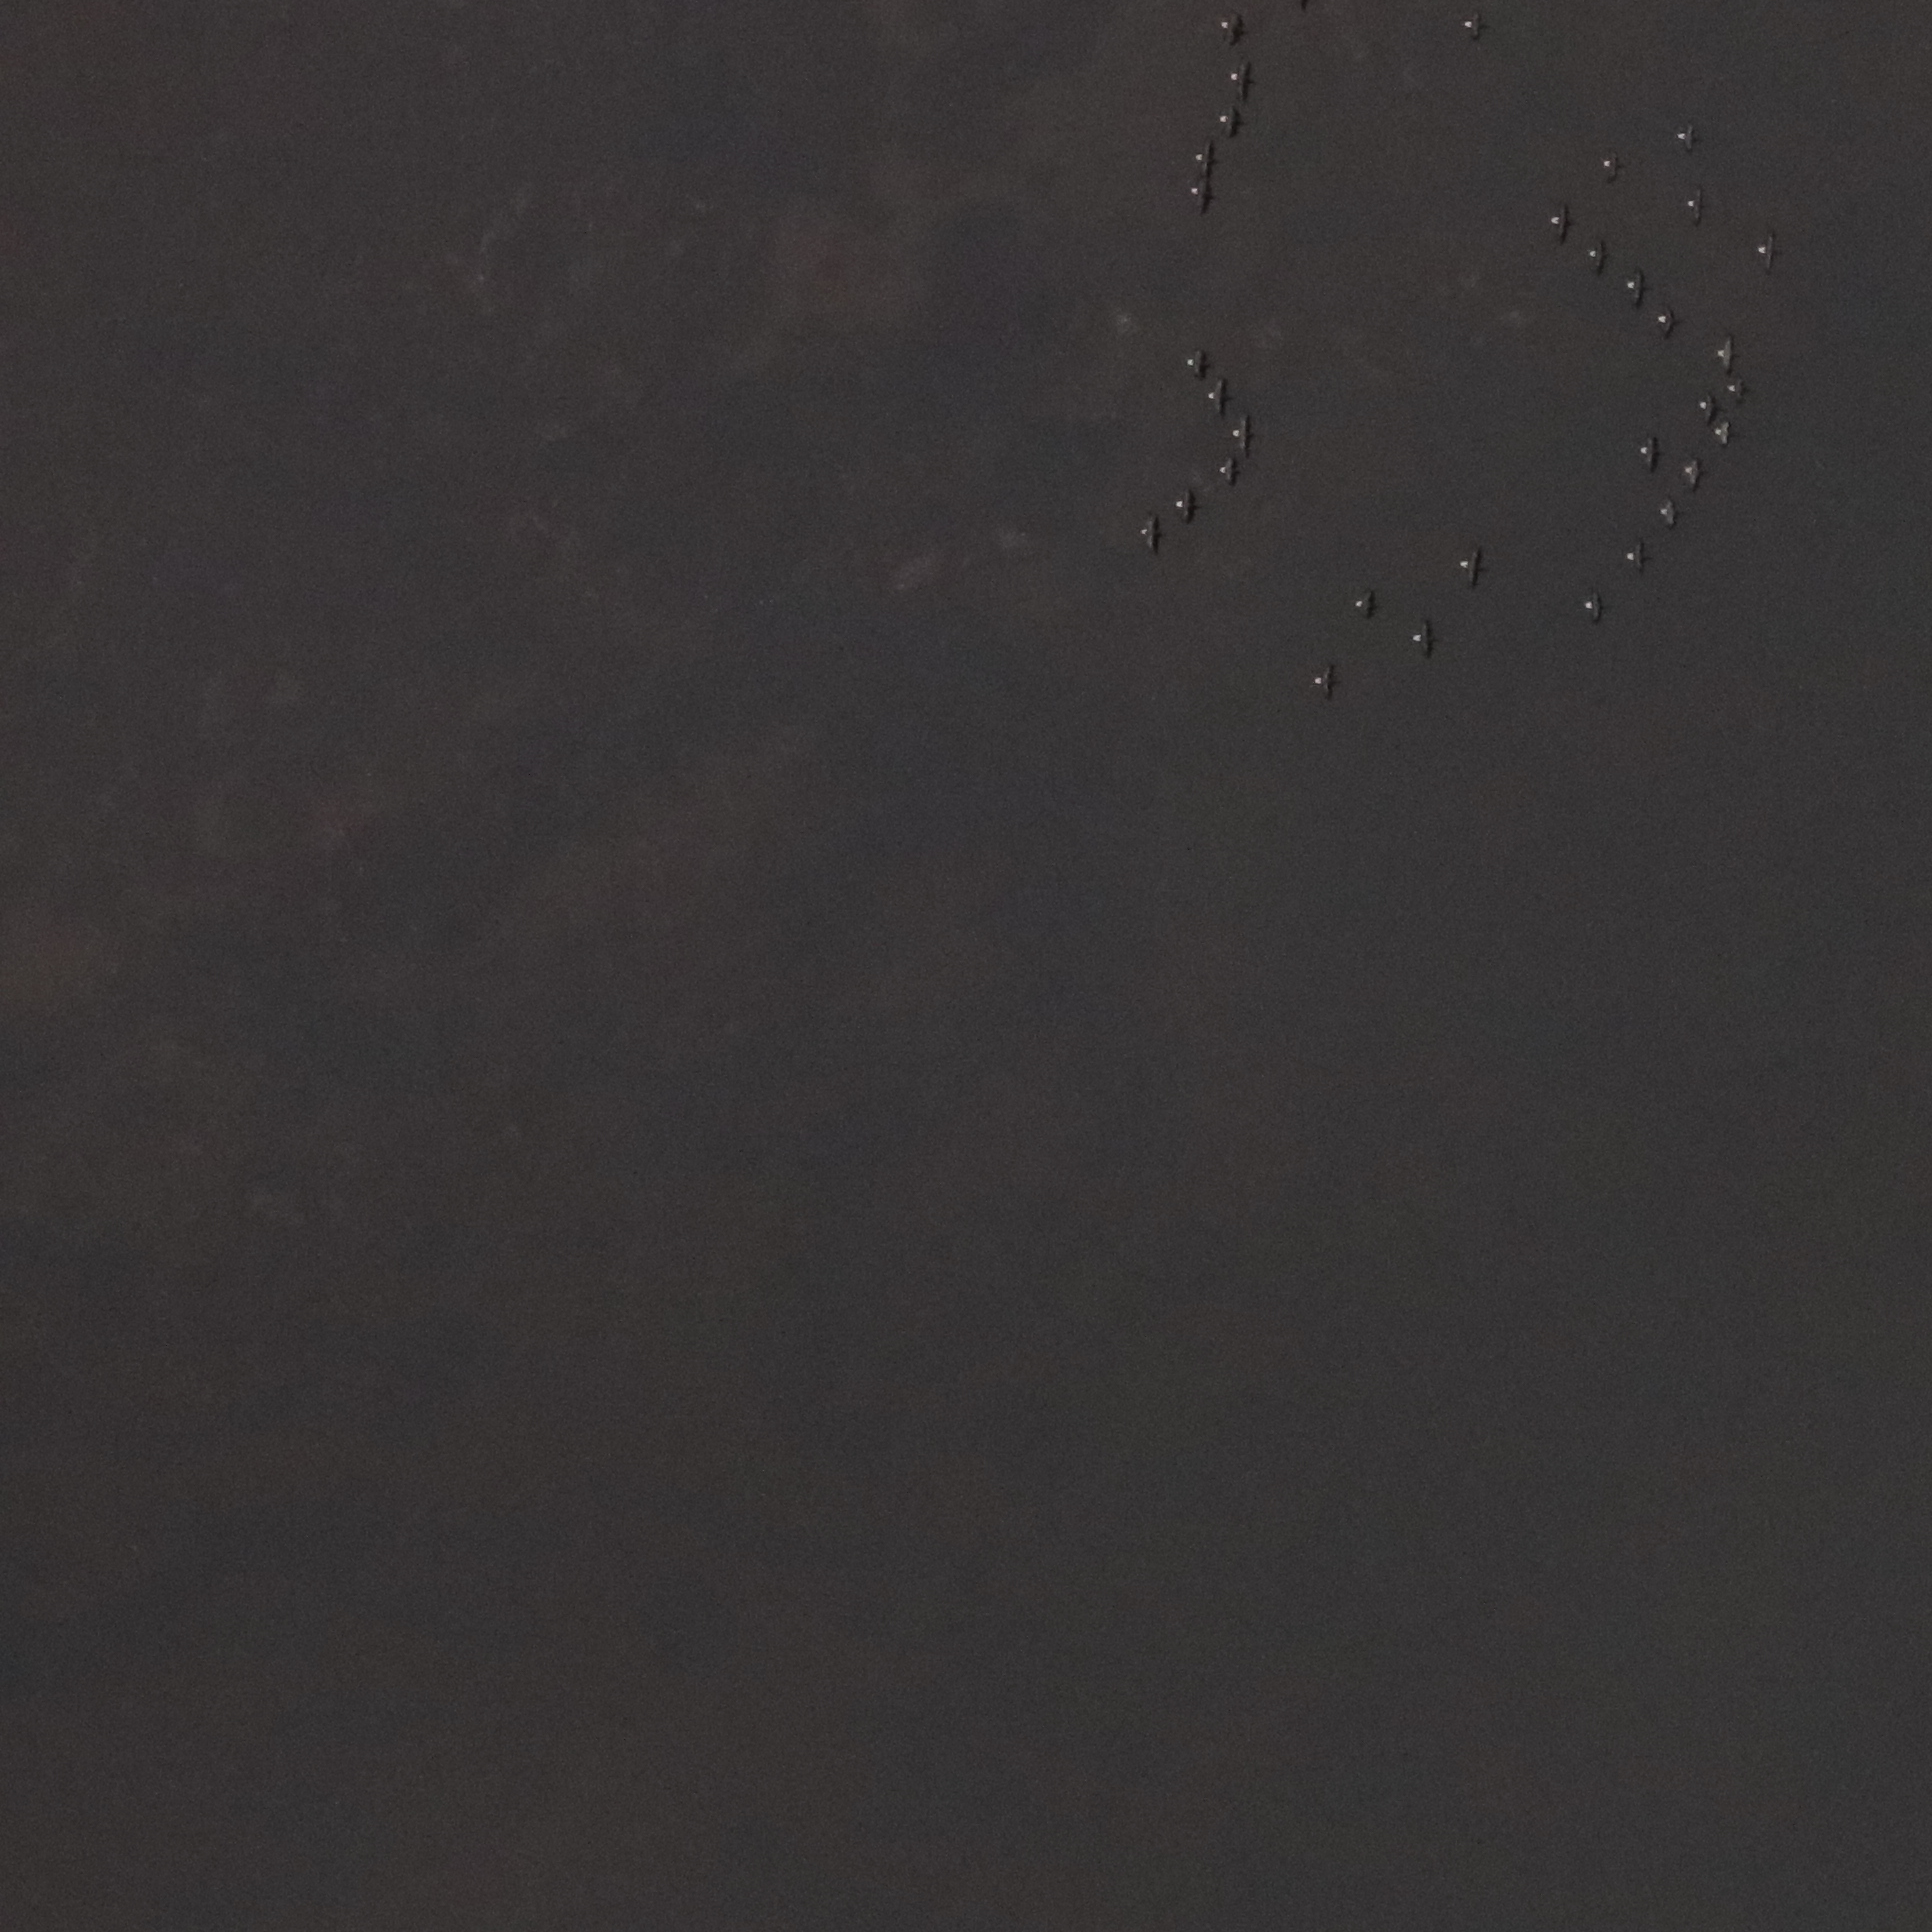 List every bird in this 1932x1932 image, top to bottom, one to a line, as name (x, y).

brant (1474, 29)
brant (1234, 30)
brant (1241, 75)
brant (1233, 121)
brant (1691, 137)
brant (1205, 155)
brant (1616, 164)
brant (1196, 194)
brant (1685, 206)
brant (1563, 216)
brant (1765, 256)
brant (1591, 260)
brant (1636, 286)
brant (1670, 320)
brant (1725, 346)
brant (1199, 362)
brant (1741, 385)
brant (1225, 394)
brant (1712, 398)
brant (1246, 435)
brant (1721, 435)
brant (1650, 447)
brant (1221, 476)
brant (1697, 476)
brant (1186, 502)
brant (1667, 515)
brant (1151, 528)
brant (1637, 555)
brant (1472, 565)
brant (1370, 603)
brant (1591, 605)
brant (1435, 639)
brant (1325, 679)